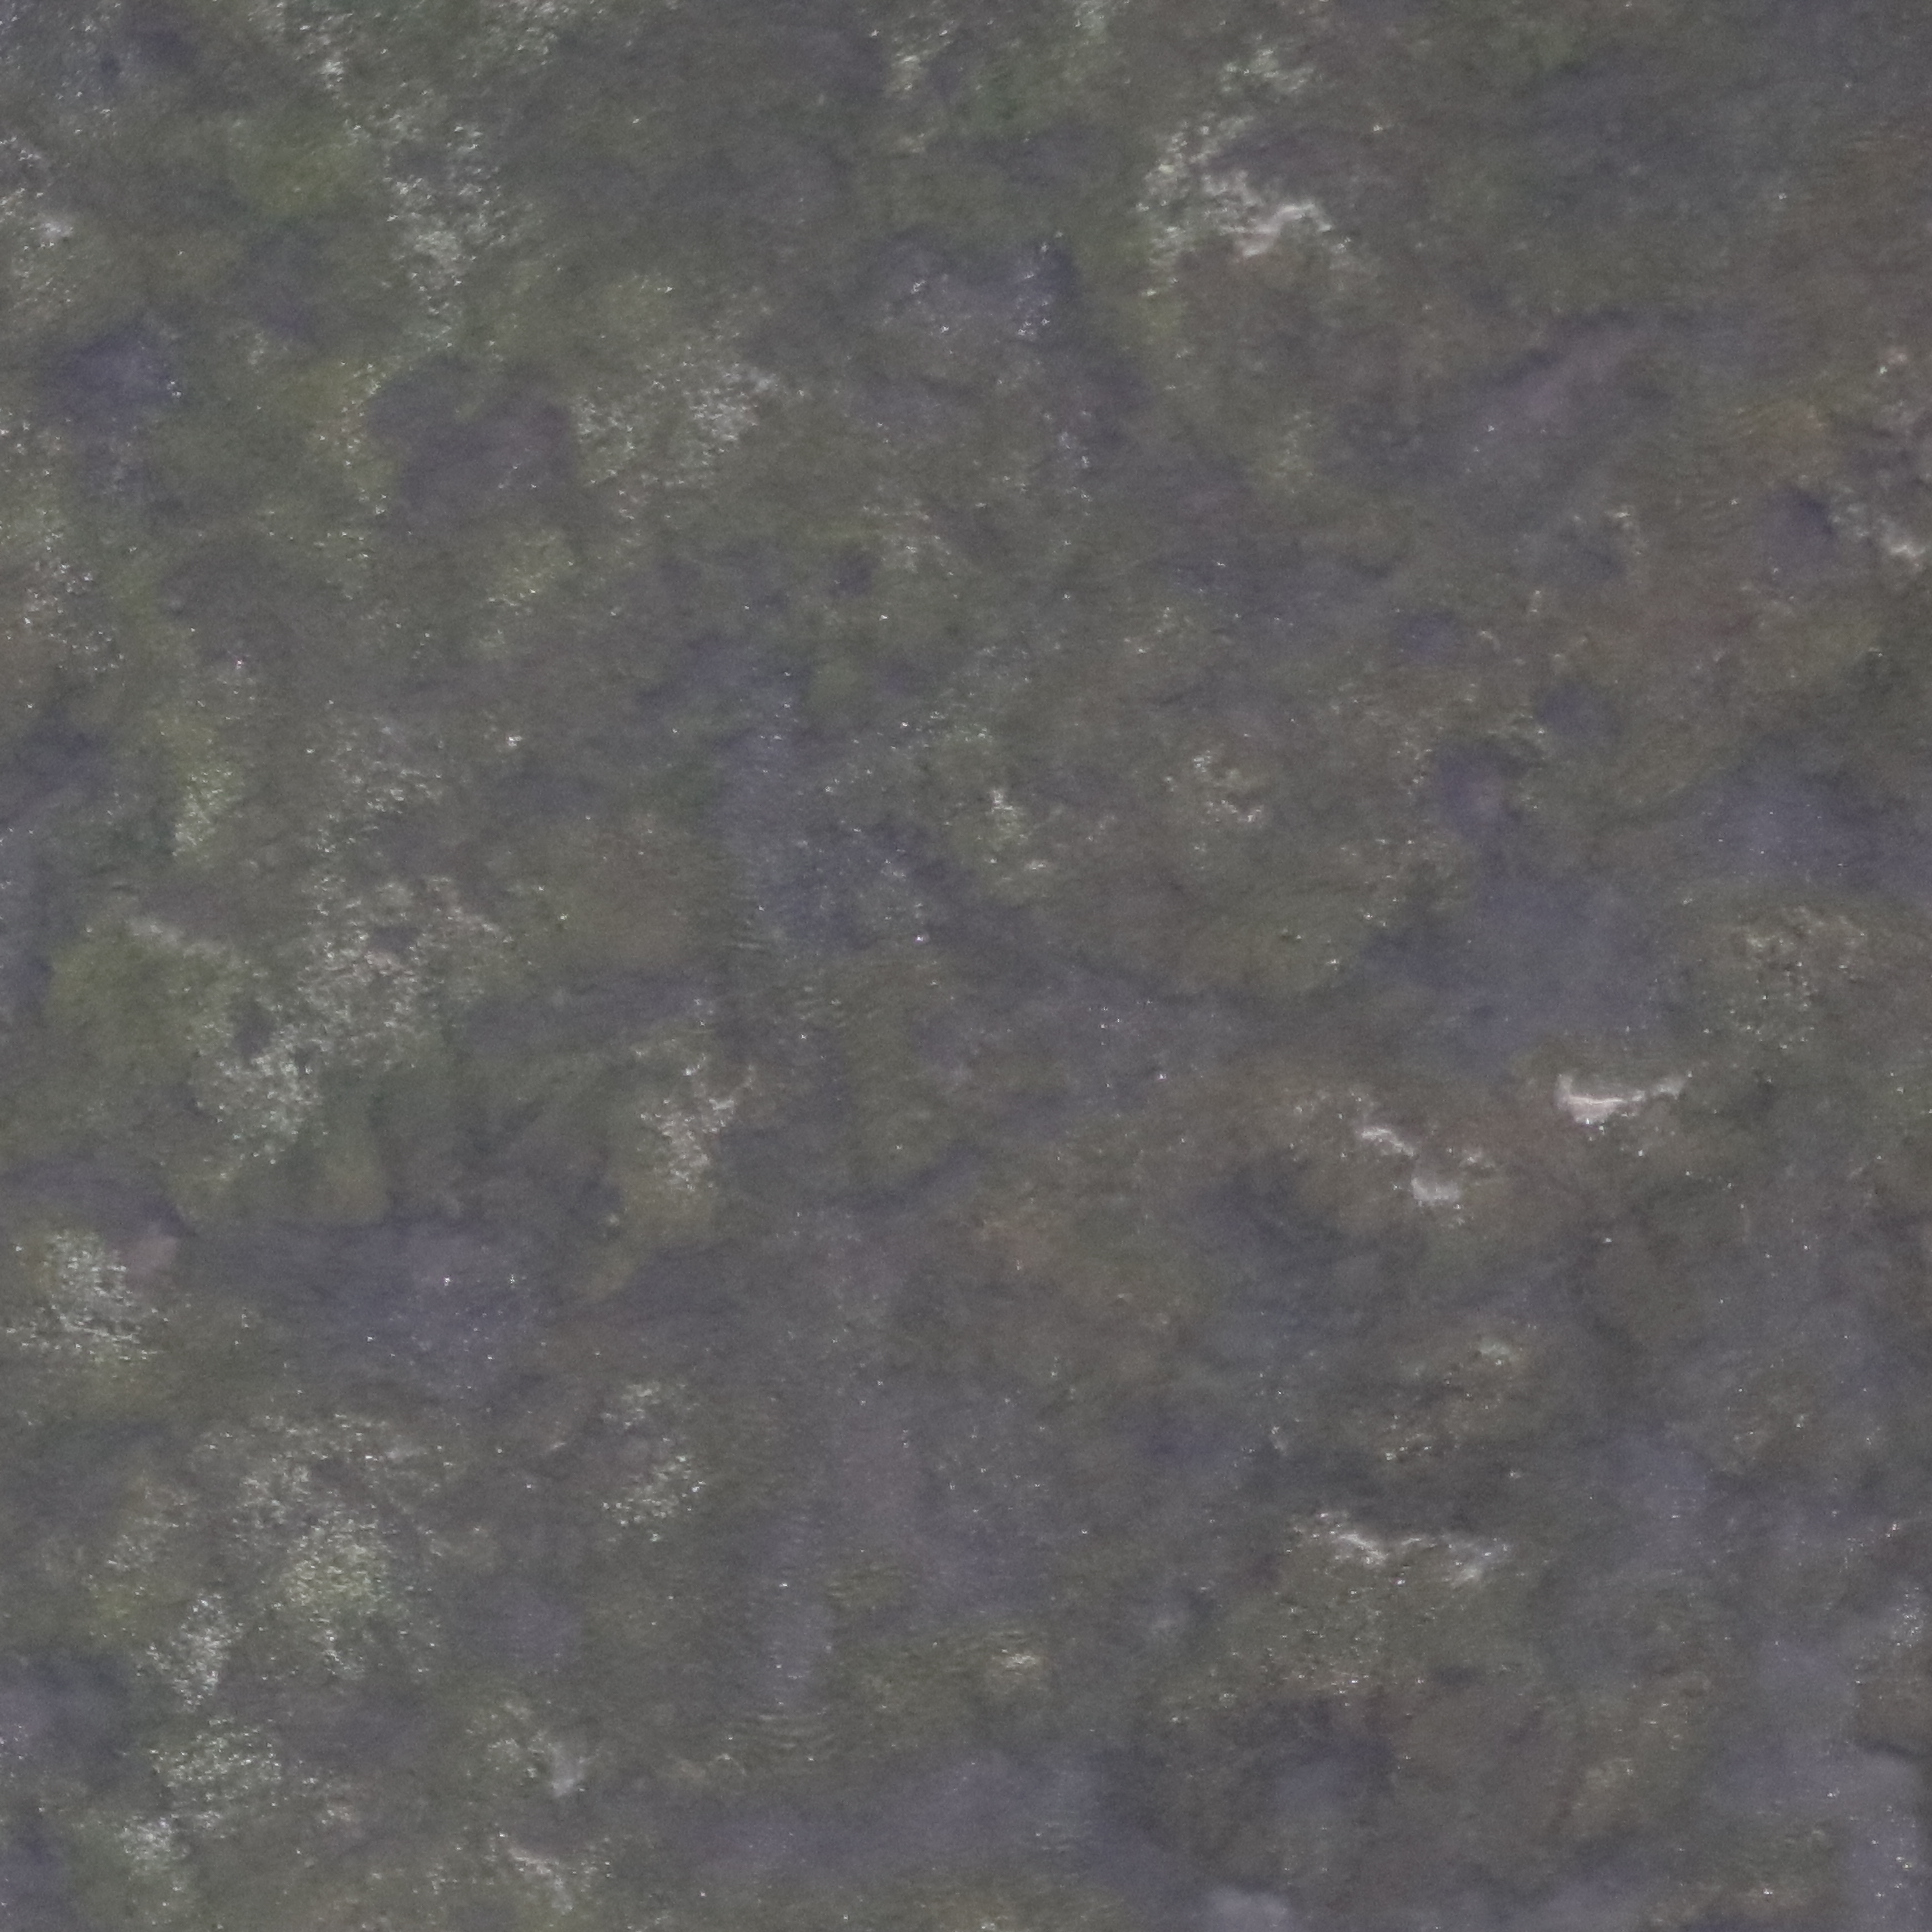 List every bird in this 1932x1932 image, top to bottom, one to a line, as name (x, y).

None